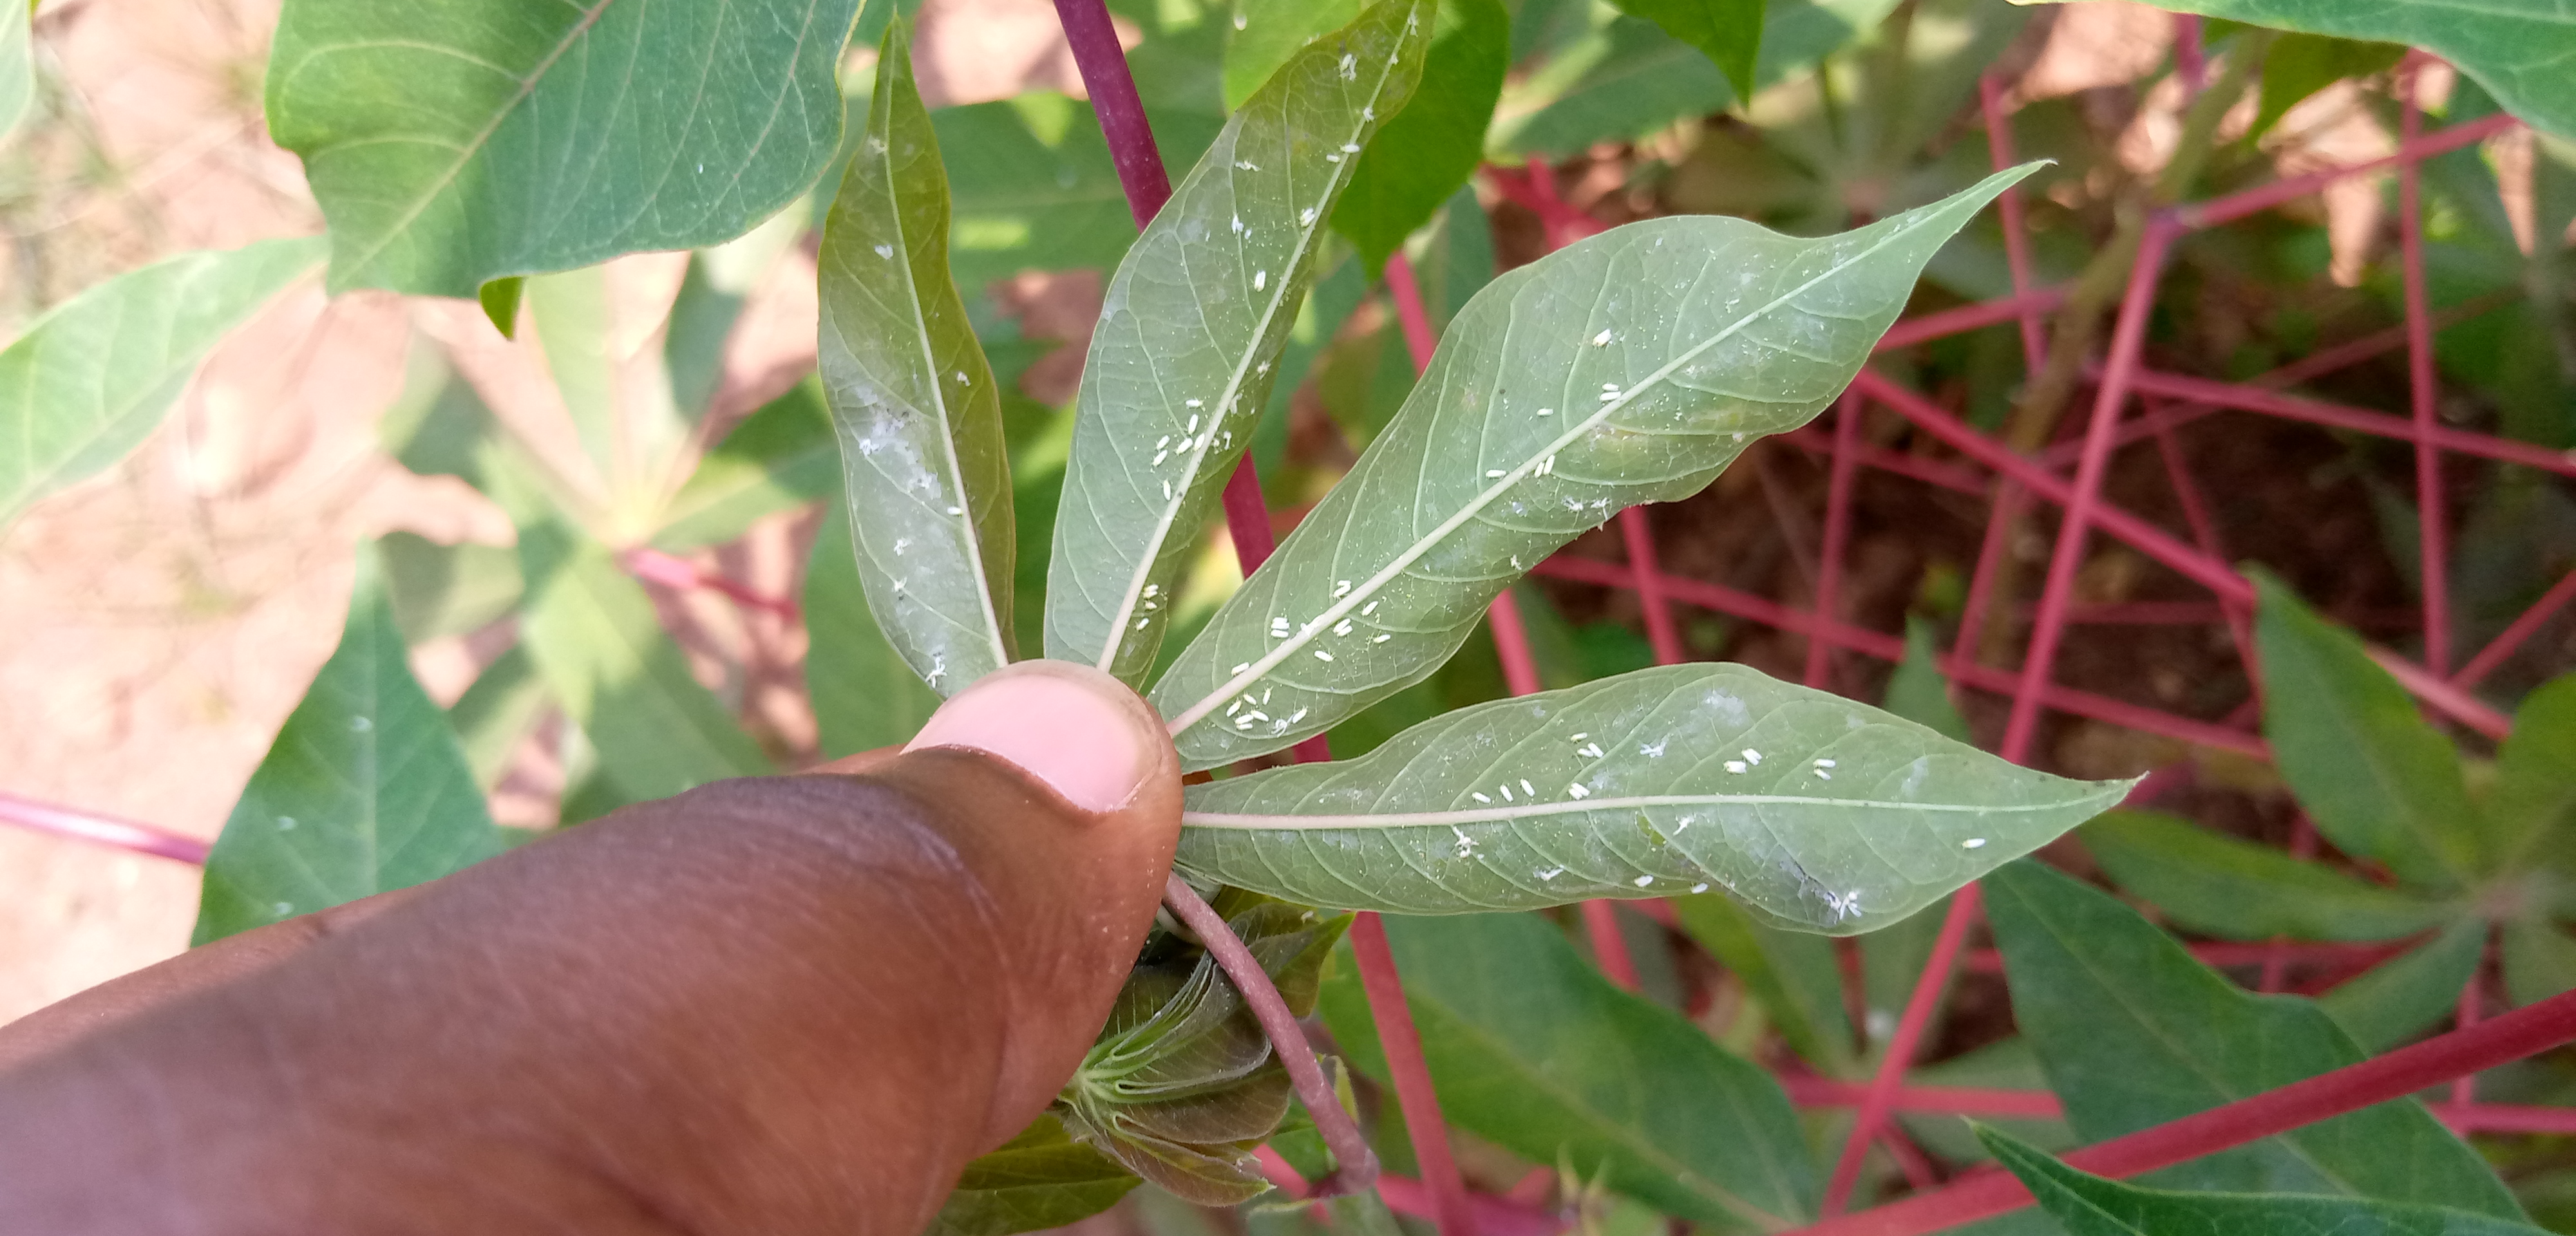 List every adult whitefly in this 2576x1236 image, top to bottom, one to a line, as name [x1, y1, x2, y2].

whitefly [1338, 50, 1355, 73]
whitefly [1361, 104, 1376, 125]
whitefly [1339, 140, 1363, 156]
whitefly [1323, 152, 1342, 164]
whitefly [1232, 155, 1263, 174]
whitefly [696, 162, 708, 178]
whitefly [1299, 207, 1316, 220]
whitefly [1229, 212, 1245, 236]
whitefly [1301, 212, 1318, 230]
whitefly [873, 243, 898, 261]
whitefly [1251, 268, 1271, 294]
whitefly [1591, 324, 1616, 352]
whitefly [1255, 357, 1273, 378]
whitefly [952, 368, 974, 389]
whitefly [1598, 379, 1624, 391]
whitefly [1597, 391, 1622, 403]
whitefly [1184, 395, 1206, 409]
whitefly [1532, 404, 1555, 420]
whitefly [1188, 412, 1202, 436]
whitefly [1195, 431, 1206, 451]
whitefly [1156, 433, 1170, 450]
whitefly [1177, 436, 1195, 455]
whitefly [857, 437, 877, 456]
whitefly [1152, 447, 1171, 469]
whitefly [1543, 454, 1556, 476]
whitefly [1534, 458, 1544, 481]
whitefly [1484, 468, 1508, 479]
whitefly [1160, 474, 1177, 501]
whitefly [945, 501, 965, 520]
whitefly [891, 534, 910, 557]
whitefly [889, 573, 910, 594]
whitefly [1335, 577, 1356, 586]
whitefly [1143, 581, 1162, 592]
whitefly [1334, 582, 1354, 601]
whitefly [1142, 589, 1160, 603]
whitefly [1361, 598, 1381, 617]
whitefly [1142, 599, 1158, 612]
whitefly [1270, 614, 1292, 621]
whitefly [1135, 616, 1151, 632]
whitefly [1332, 617, 1354, 633]
whitefly [1269, 621, 1292, 630]
whitefly [1336, 624, 1354, 642]
whitefly [1269, 628, 1291, 640]
whitefly [1368, 633, 1396, 644]
whitefly [1312, 648, 1336, 664]
whitefly [923, 655, 949, 688]
whitefly [1231, 660, 1251, 679]
whitefly [1262, 686, 1274, 706]
whitefly [1242, 692, 1259, 705]
whitefly [1225, 698, 1244, 718]
whitefly [1293, 706, 1309, 724]
whitefly [1250, 709, 1270, 722]
whitefly [1235, 713, 1255, 724]
whitefly [1271, 715, 1289, 736]
whitefly [1236, 722, 1255, 731]
whitefly [1567, 727, 1590, 743]
whitefly [1636, 738, 1665, 759]
whitefly [1588, 739, 1609, 761]
whitefly [1741, 744, 1766, 765]
whitefly [1575, 745, 1593, 759]
whitefly [1810, 757, 1837, 769]
whitefly [1721, 759, 1747, 775]
whitefly [1812, 767, 1832, 782]
whitefly [1519, 775, 1536, 798]
whitefly [1499, 780, 1515, 803]
whitefly [1570, 781, 1592, 797]
whitefly [1566, 787, 1584, 800]
whitefly [1467, 789, 1492, 805]
whitefly [1670, 812, 1694, 836]
whitefly [1450, 823, 1476, 847]
whitefly [1956, 835, 1989, 852]
whitefly [1534, 865, 1567, 885]
whitefly [1632, 872, 1657, 890]
whitefly [1686, 881, 1711, 895]
whitefly [1836, 890, 1869, 923]